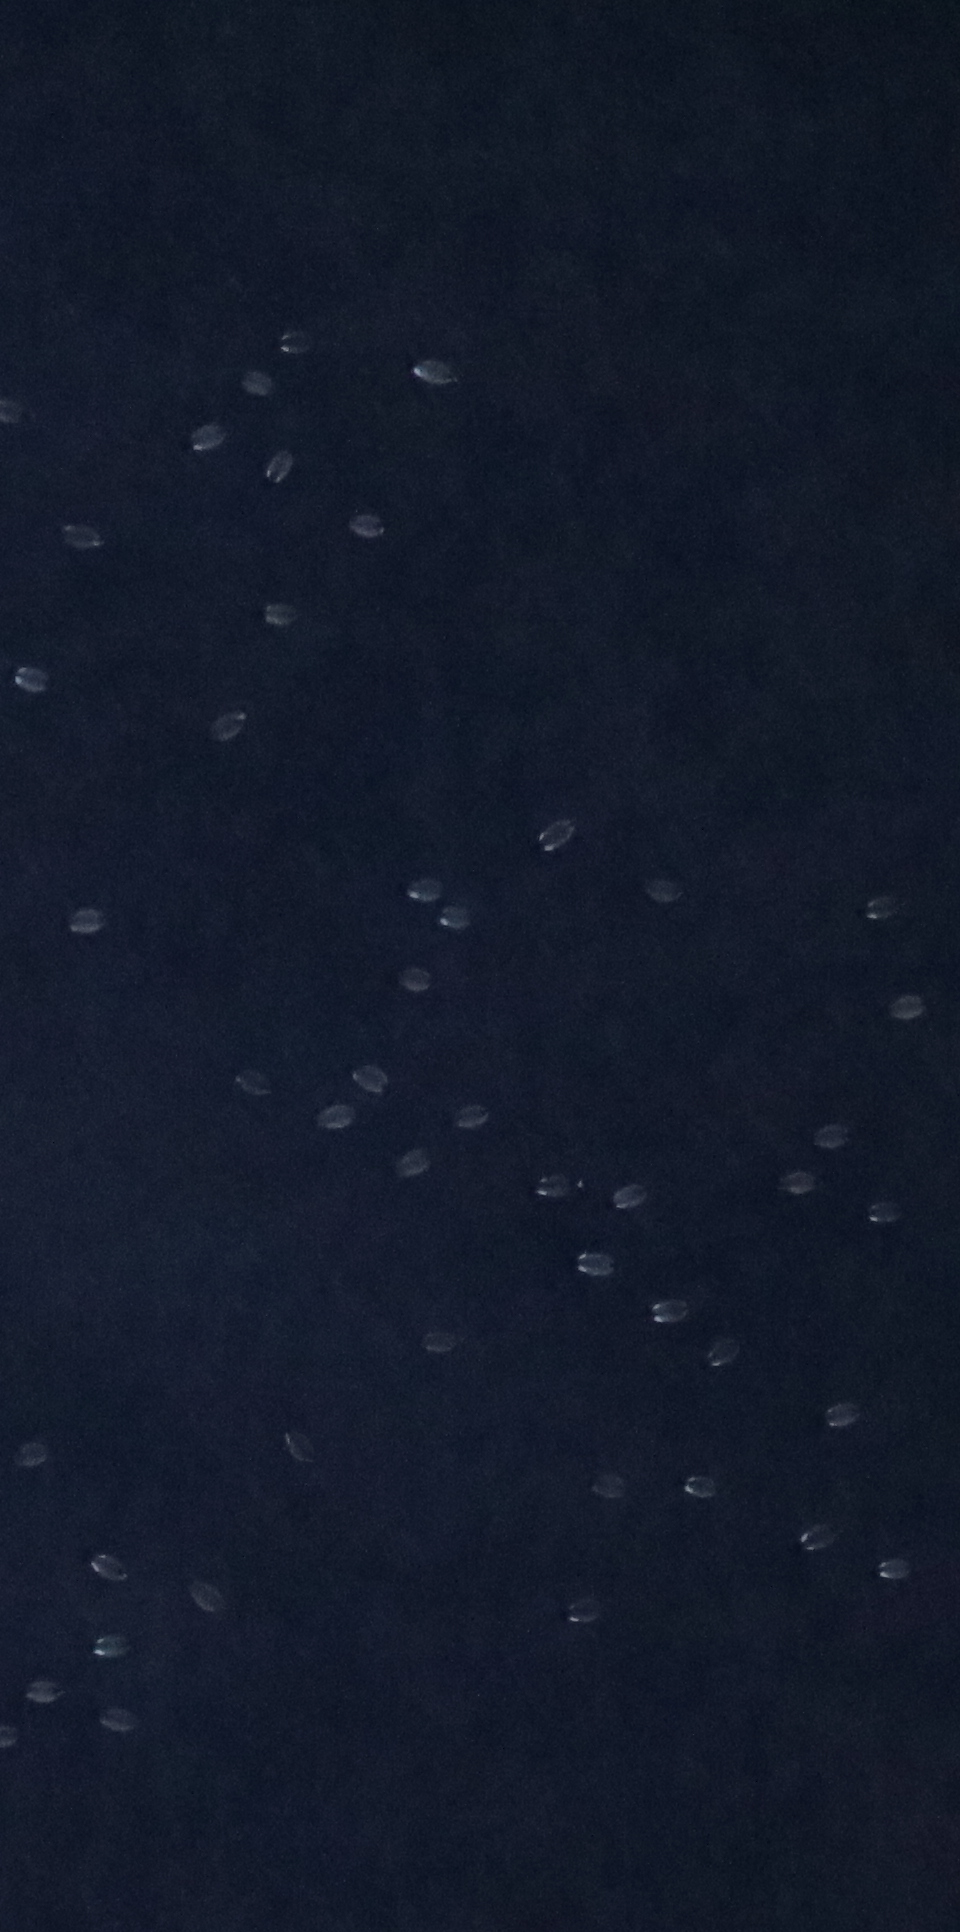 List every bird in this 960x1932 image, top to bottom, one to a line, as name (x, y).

Canada goose (297, 344)
Canada goose (432, 371)
Canada goose (257, 384)
Canada goose (9, 412)
Canada goose (206, 437)
Canada goose (281, 469)
Canada goose (366, 523)
Canada goose (83, 533)
Canada goose (281, 612)
Canada goose (30, 681)
Canada goose (224, 728)
Canada goose (553, 837)
Canada goose (664, 889)
Canada goose (430, 891)
Canada goose (883, 907)
Canada goose (455, 916)
Canada goose (87, 920)
Canada goose (415, 975)
Canada goose (909, 1007)
Canada goose (249, 1081)
Canada goose (370, 1081)
Canada goose (339, 1115)
Canada goose (473, 1116)
Canada goose (832, 1137)
Canada goose (409, 1161)
Canada goose (799, 1178)
Canada goose (555, 1186)
Canada goose (635, 1196)
Canada goose (886, 1212)
Canada goose (599, 1264)
Canada goose (669, 1310)
Canada goose (441, 1343)
Canada goose (722, 1354)
Canada goose (843, 1416)
Canada goose (300, 1445)
Canada goose (30, 1454)
Canada goose (613, 1486)
Canada goose (702, 1487)
Canada goose (819, 1534)
Canada goose (111, 1566)
Canada goose (898, 1571)
Canada goose (207, 1598)
Canada goose (582, 1610)
Canada goose (112, 1646)
Canada goose (44, 1690)
Canada goose (122, 1720)
Canada goose (6, 1738)